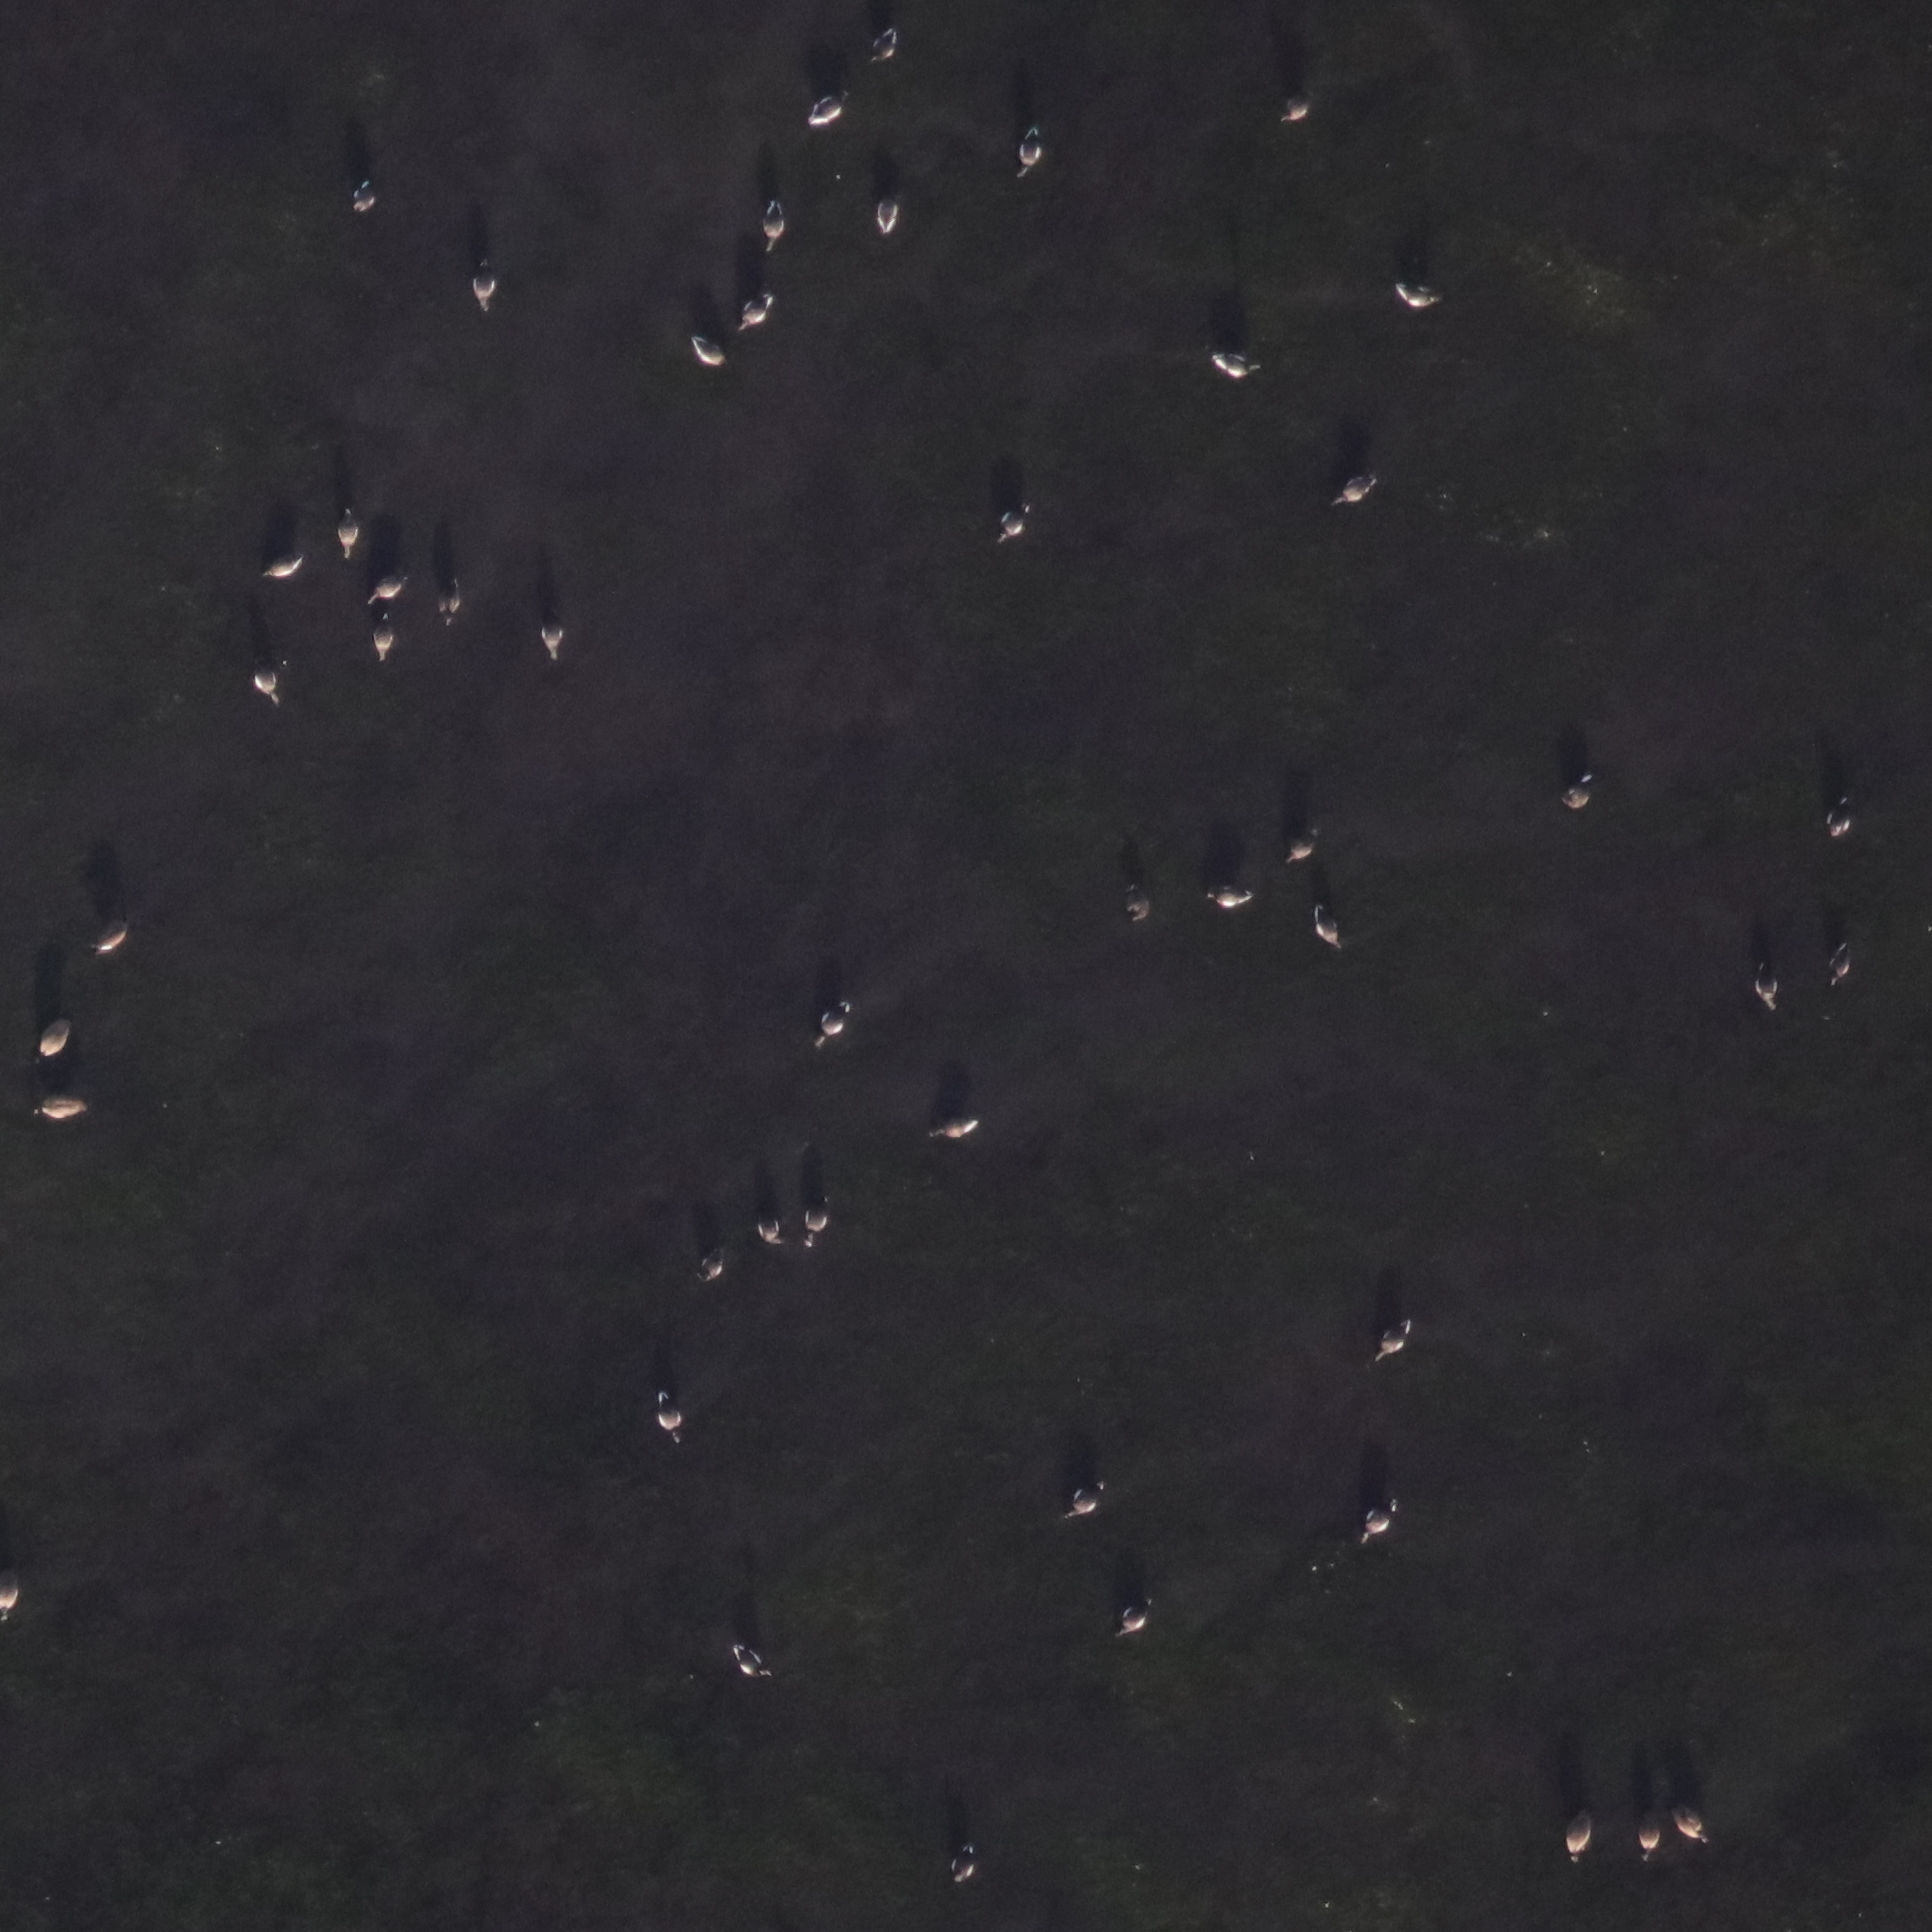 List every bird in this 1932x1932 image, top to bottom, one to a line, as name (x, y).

brant (885, 50)
other bird (1297, 109)
brant (827, 110)
brant (1030, 152)
brant (364, 199)
brant (889, 214)
brant (773, 226)
brant (484, 286)
brant (1415, 295)
brant (756, 310)
brant (708, 348)
brant (1235, 365)
brant (1354, 489)
brant (1014, 525)
other bird (352, 529)
other bird (281, 569)
other bird (385, 584)
other bird (457, 604)
other bird (380, 632)
other bird (554, 644)
other bird (266, 683)
brant (1577, 794)
brant (1838, 819)
Canada goose (1308, 845)
brant (1214, 894)
Canada goose (1141, 898)
brant (1328, 935)
Canada goose (111, 937)
brant (1839, 963)
brant (1767, 989)
brant (833, 1022)
Canada goose (58, 1036)
Canada goose (54, 1102)
Canada goose (956, 1127)
brant (816, 1223)
brant (772, 1230)
brant (711, 1262)
brant (1394, 1340)
brant (670, 1415)
brant (1084, 1501)
brant (1378, 1521)
Canada goose (1, 1587)
brant (1133, 1617)
brant (752, 1661)
brant (1689, 1819)
Canada goose (1579, 1833)
Canada goose (1649, 1841)
brant (964, 1865)